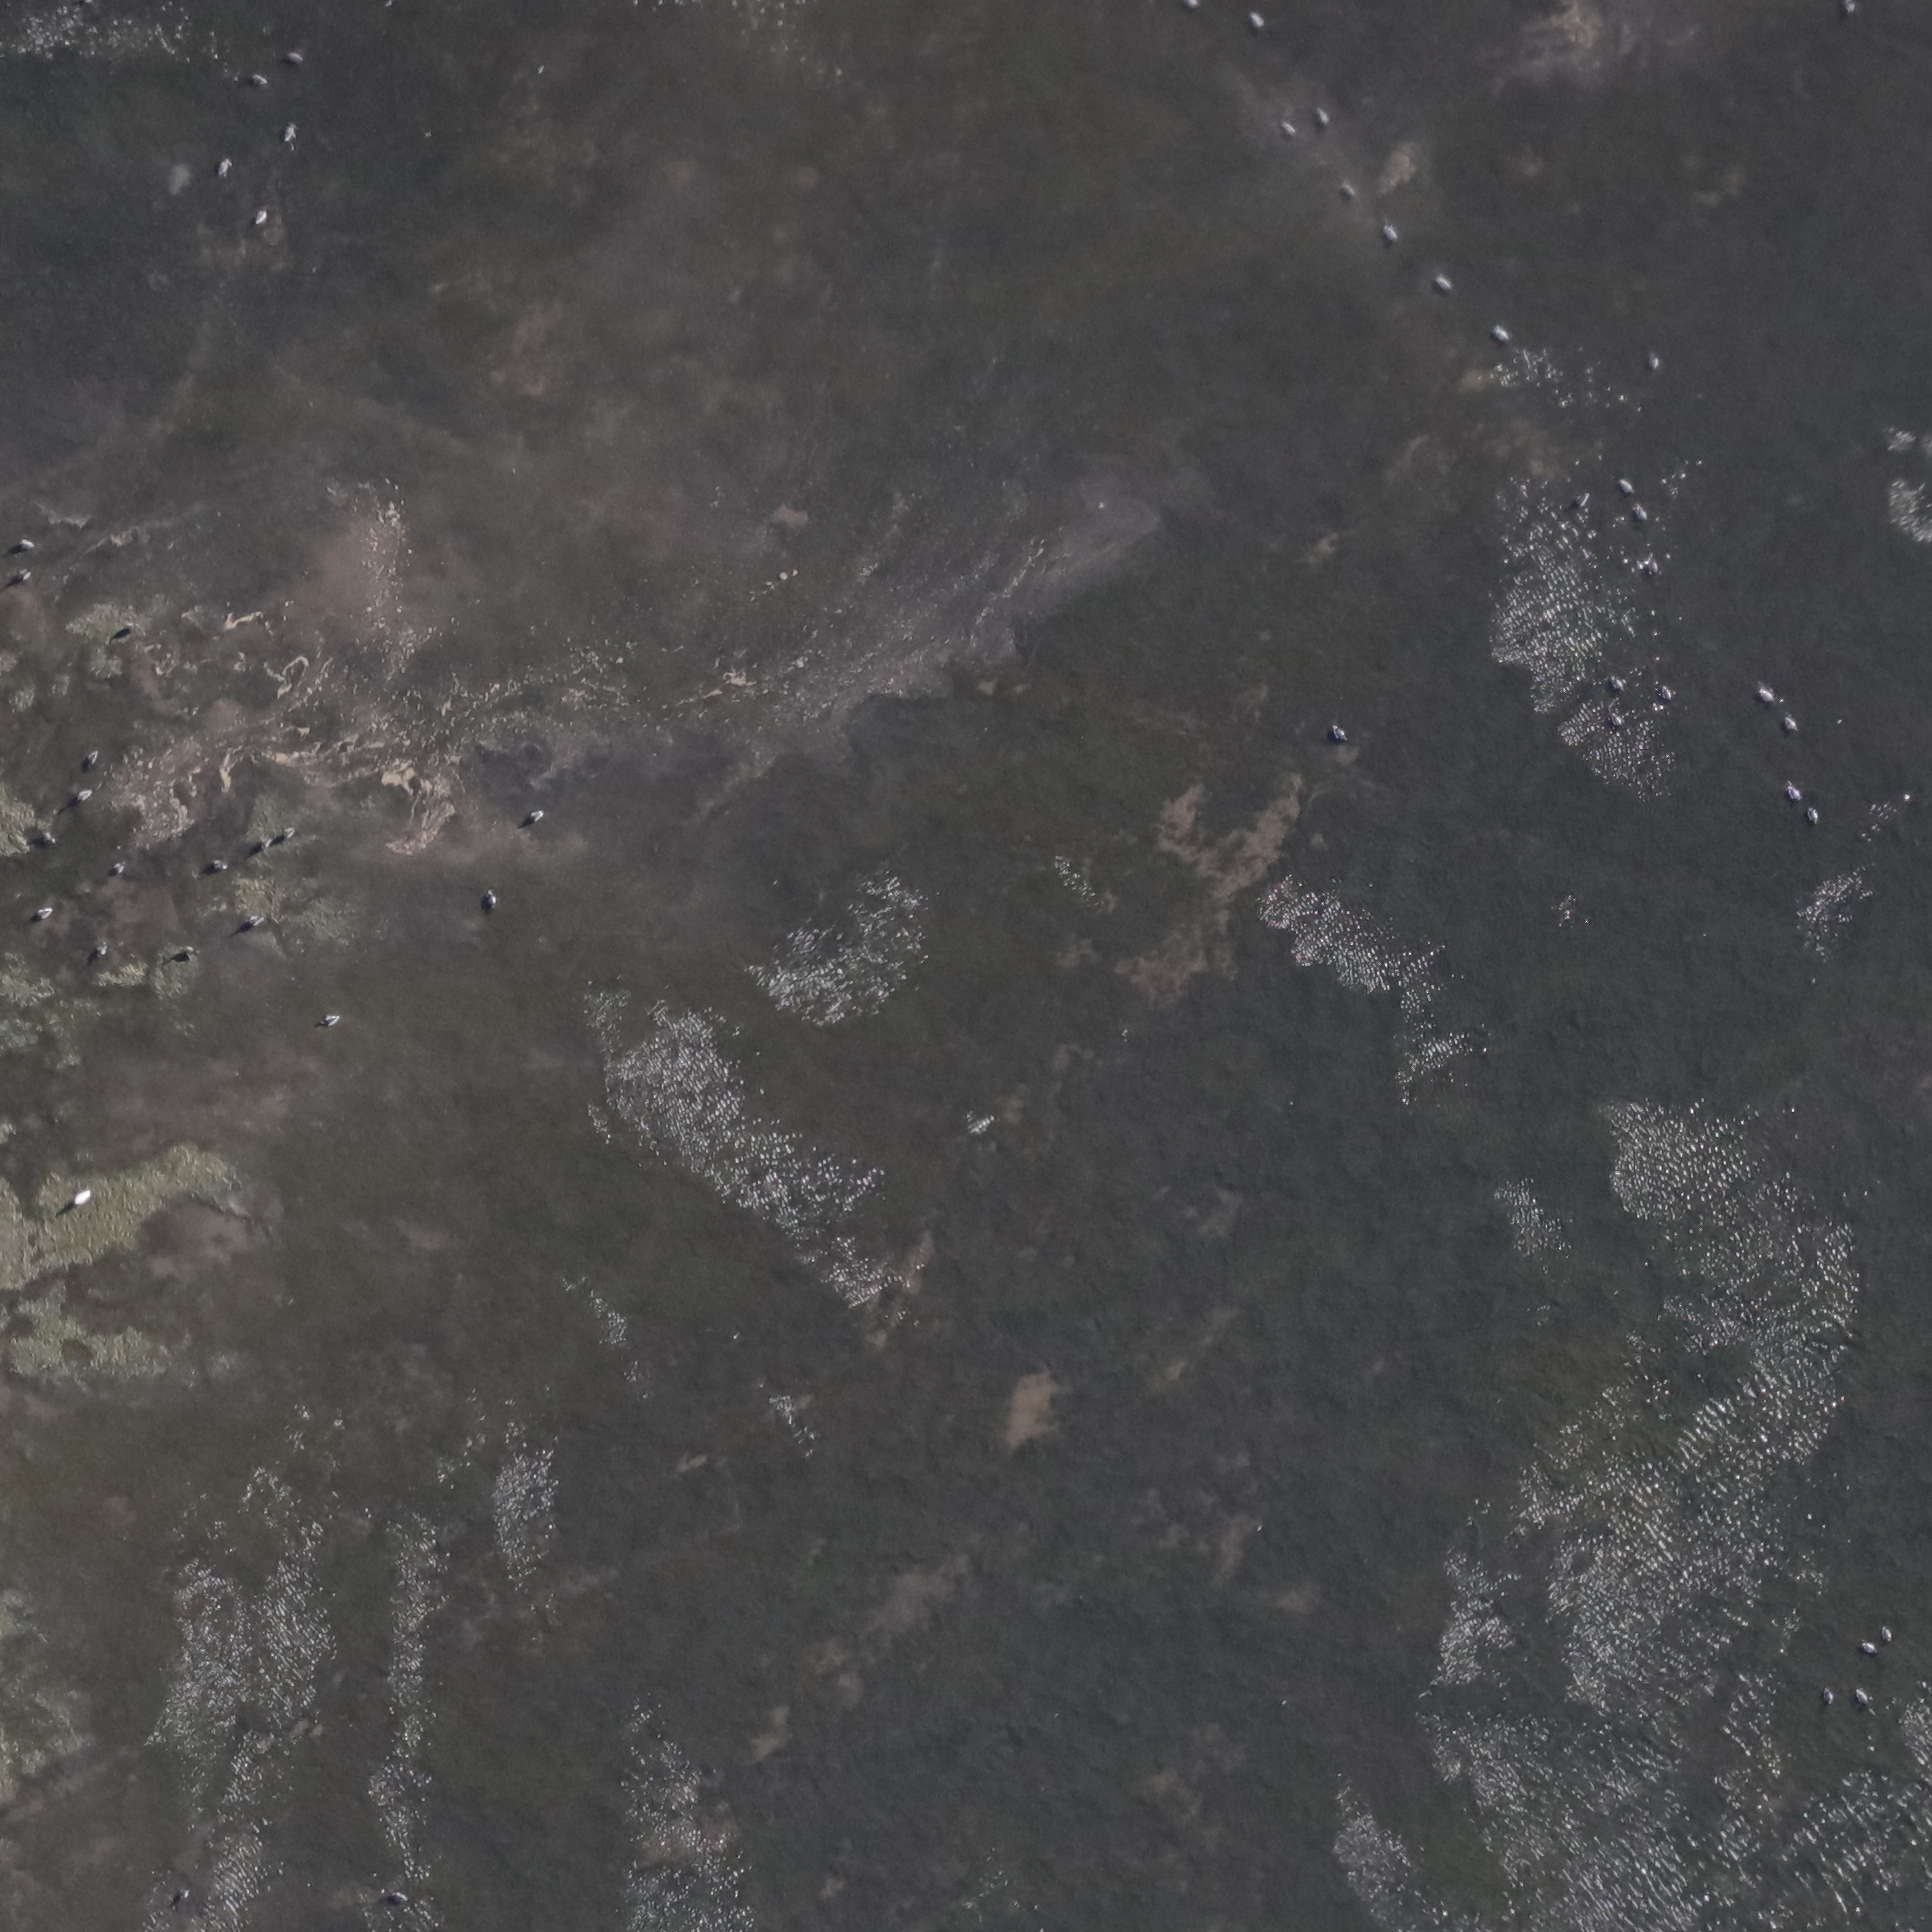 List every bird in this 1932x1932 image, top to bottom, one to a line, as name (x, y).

brant (1262, 28)
brant (298, 57)
brant (255, 80)
brant (1329, 116)
brant (1289, 118)
brant (294, 134)
brant (227, 164)
brant (1346, 191)
brant (267, 217)
brant (1395, 236)
brant (1442, 284)
brant (1501, 326)
brant (1654, 359)
brant (1626, 488)
brant (1577, 500)
brant (1640, 521)
brant (21, 537)
brant (1654, 564)
brant (19, 583)
brant (130, 622)
brant (1614, 670)
brant (1668, 692)
brant (1762, 692)
brant (1616, 713)
brant (1786, 724)
brant (1335, 731)
brant (93, 754)
brant (88, 796)
brant (1793, 797)
brant (1820, 810)
brant (533, 812)
brant (284, 834)
brant (57, 836)
brant (270, 842)
brant (219, 863)
brant (122, 868)
brant (490, 901)
brant (47, 914)
brant (256, 920)
brant (102, 944)
brant (191, 953)
brant (321, 1014)
gull (84, 1198)
brant (1895, 1631)
brant (1867, 1652)
brant (1859, 1698)
brant (1820, 1700)
brant (183, 1888)
brant (396, 1906)